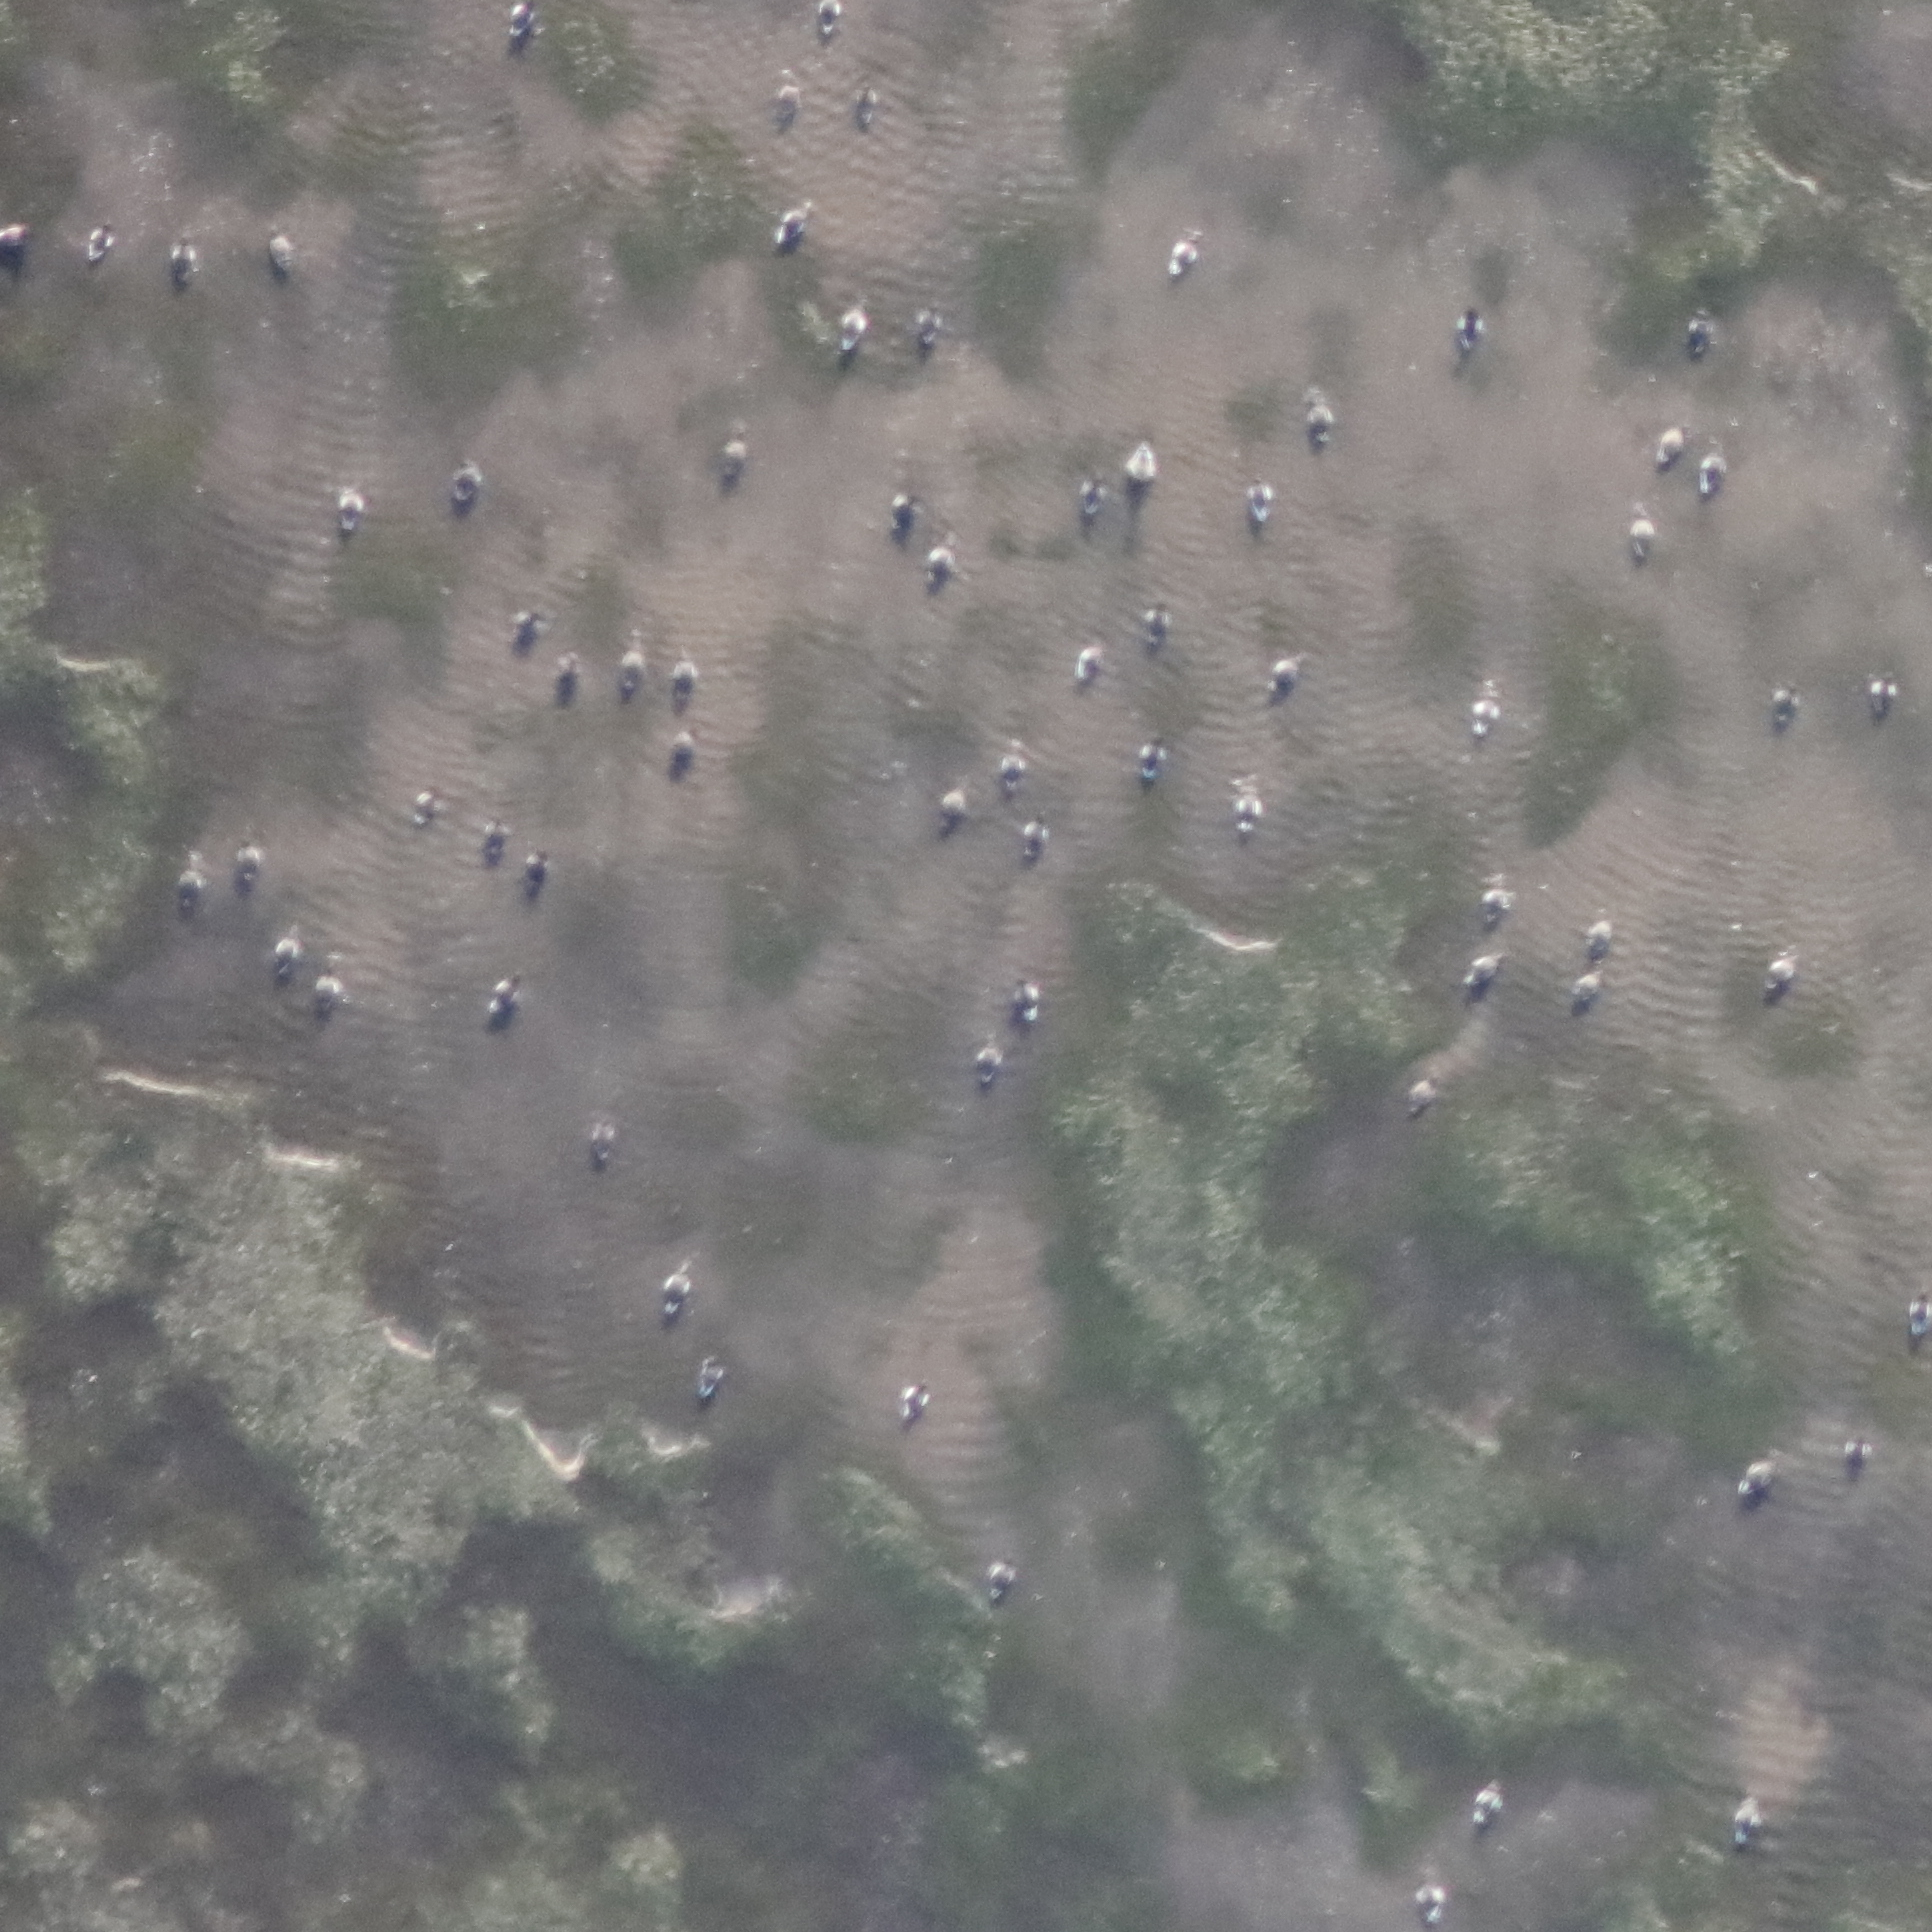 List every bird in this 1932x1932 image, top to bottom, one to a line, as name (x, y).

brant (823, 9)
brant (522, 18)
brant (789, 100)
brant (789, 224)
brant (100, 241)
brant (273, 249)
brant (1183, 255)
brant (185, 257)
brant (934, 321)
brant (852, 328)
brant (1471, 334)
brant (1697, 339)
brant (1319, 418)
brant (1668, 448)
brant (731, 455)
brant (1152, 464)
brant (1715, 478)
brant (466, 489)
brant (1089, 495)
brant (1255, 503)
brant (351, 504)
brant (901, 504)
brant (1638, 536)
brant (946, 564)
brant (1158, 627)
brant (520, 632)
brant (1086, 657)
brant (1285, 677)
brant (695, 678)
brant (637, 681)
brant (563, 683)
brant (1882, 683)
brant (1789, 705)
brant (1485, 717)
brant (684, 742)
brant (1144, 763)
brant (1013, 769)
brant (425, 807)
brant (946, 809)
brant (1248, 812)
brant (1035, 823)
brant (495, 843)
brant (248, 863)
brant (540, 869)
brant (185, 887)
brant (1497, 891)
brant (1593, 945)
brant (288, 955)
brant (1477, 963)
brant (1776, 979)
brant (1571, 984)
brant (1032, 994)
brant (332, 995)
brant (495, 1001)
brant (984, 1069)
brant (1417, 1101)
brant (610, 1148)
brant (677, 1291)
brant (1923, 1323)
brant (709, 1371)
brant (915, 1402)
brant (1860, 1453)
brant (1759, 1481)
brant (999, 1570)
brant (1483, 1817)
brant (1742, 1829)
brant (1433, 1916)